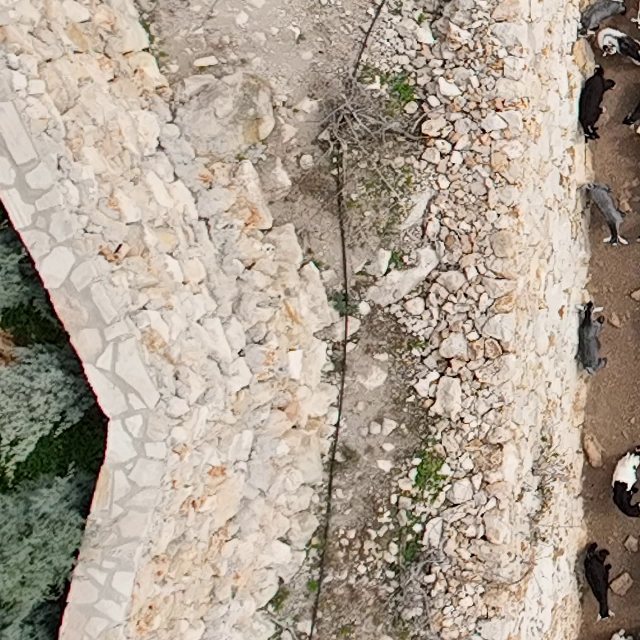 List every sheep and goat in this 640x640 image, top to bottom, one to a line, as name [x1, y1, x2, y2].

goat [577, 0, 629, 38]
goat [631, 0, 639, 31]
goat [596, 29, 639, 66]
goat [579, 64, 615, 142]
goat [623, 76, 639, 125]
goat [585, 183, 629, 247]
goat [575, 303, 609, 377]
goat [610, 446, 639, 519]
goat [583, 542, 616, 622]